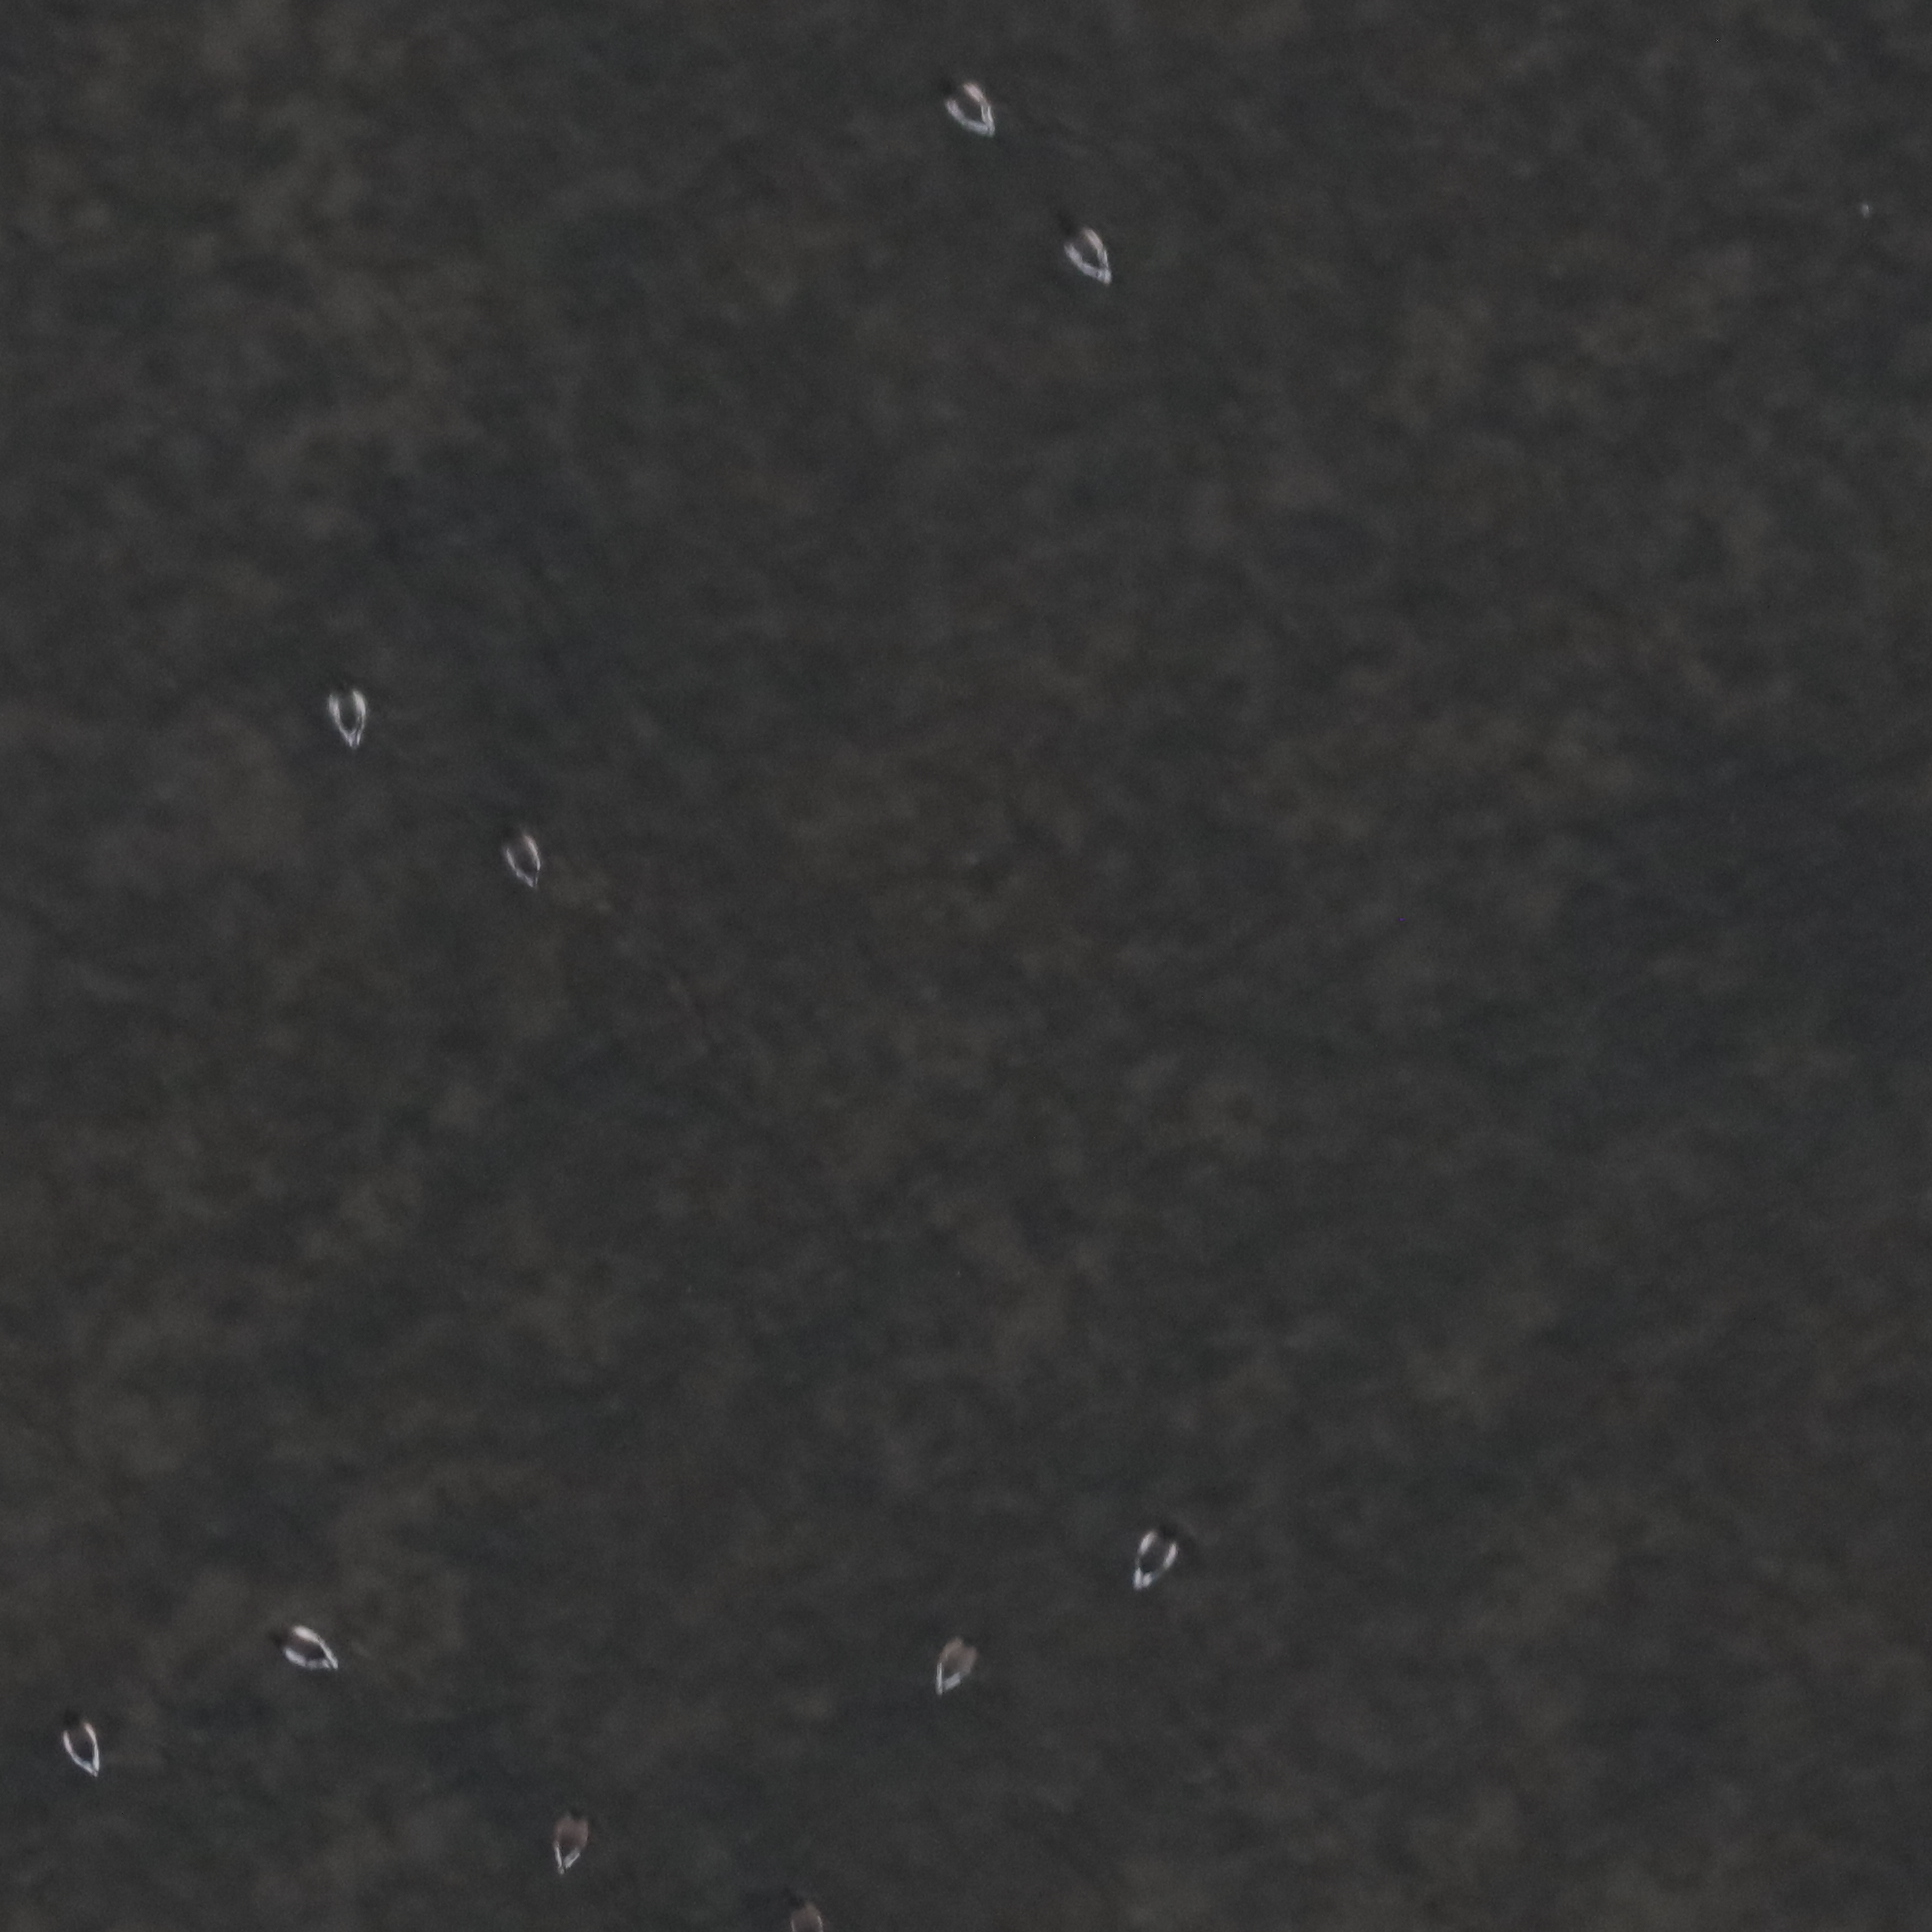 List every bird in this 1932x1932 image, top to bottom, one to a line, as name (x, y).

brant (969, 106)
brant (1089, 254)
brant (349, 714)
brant (520, 857)
brant (1155, 1556)
brant (305, 1648)
brant (956, 1660)
brant (82, 1743)
brant (570, 1838)
brant (805, 1927)